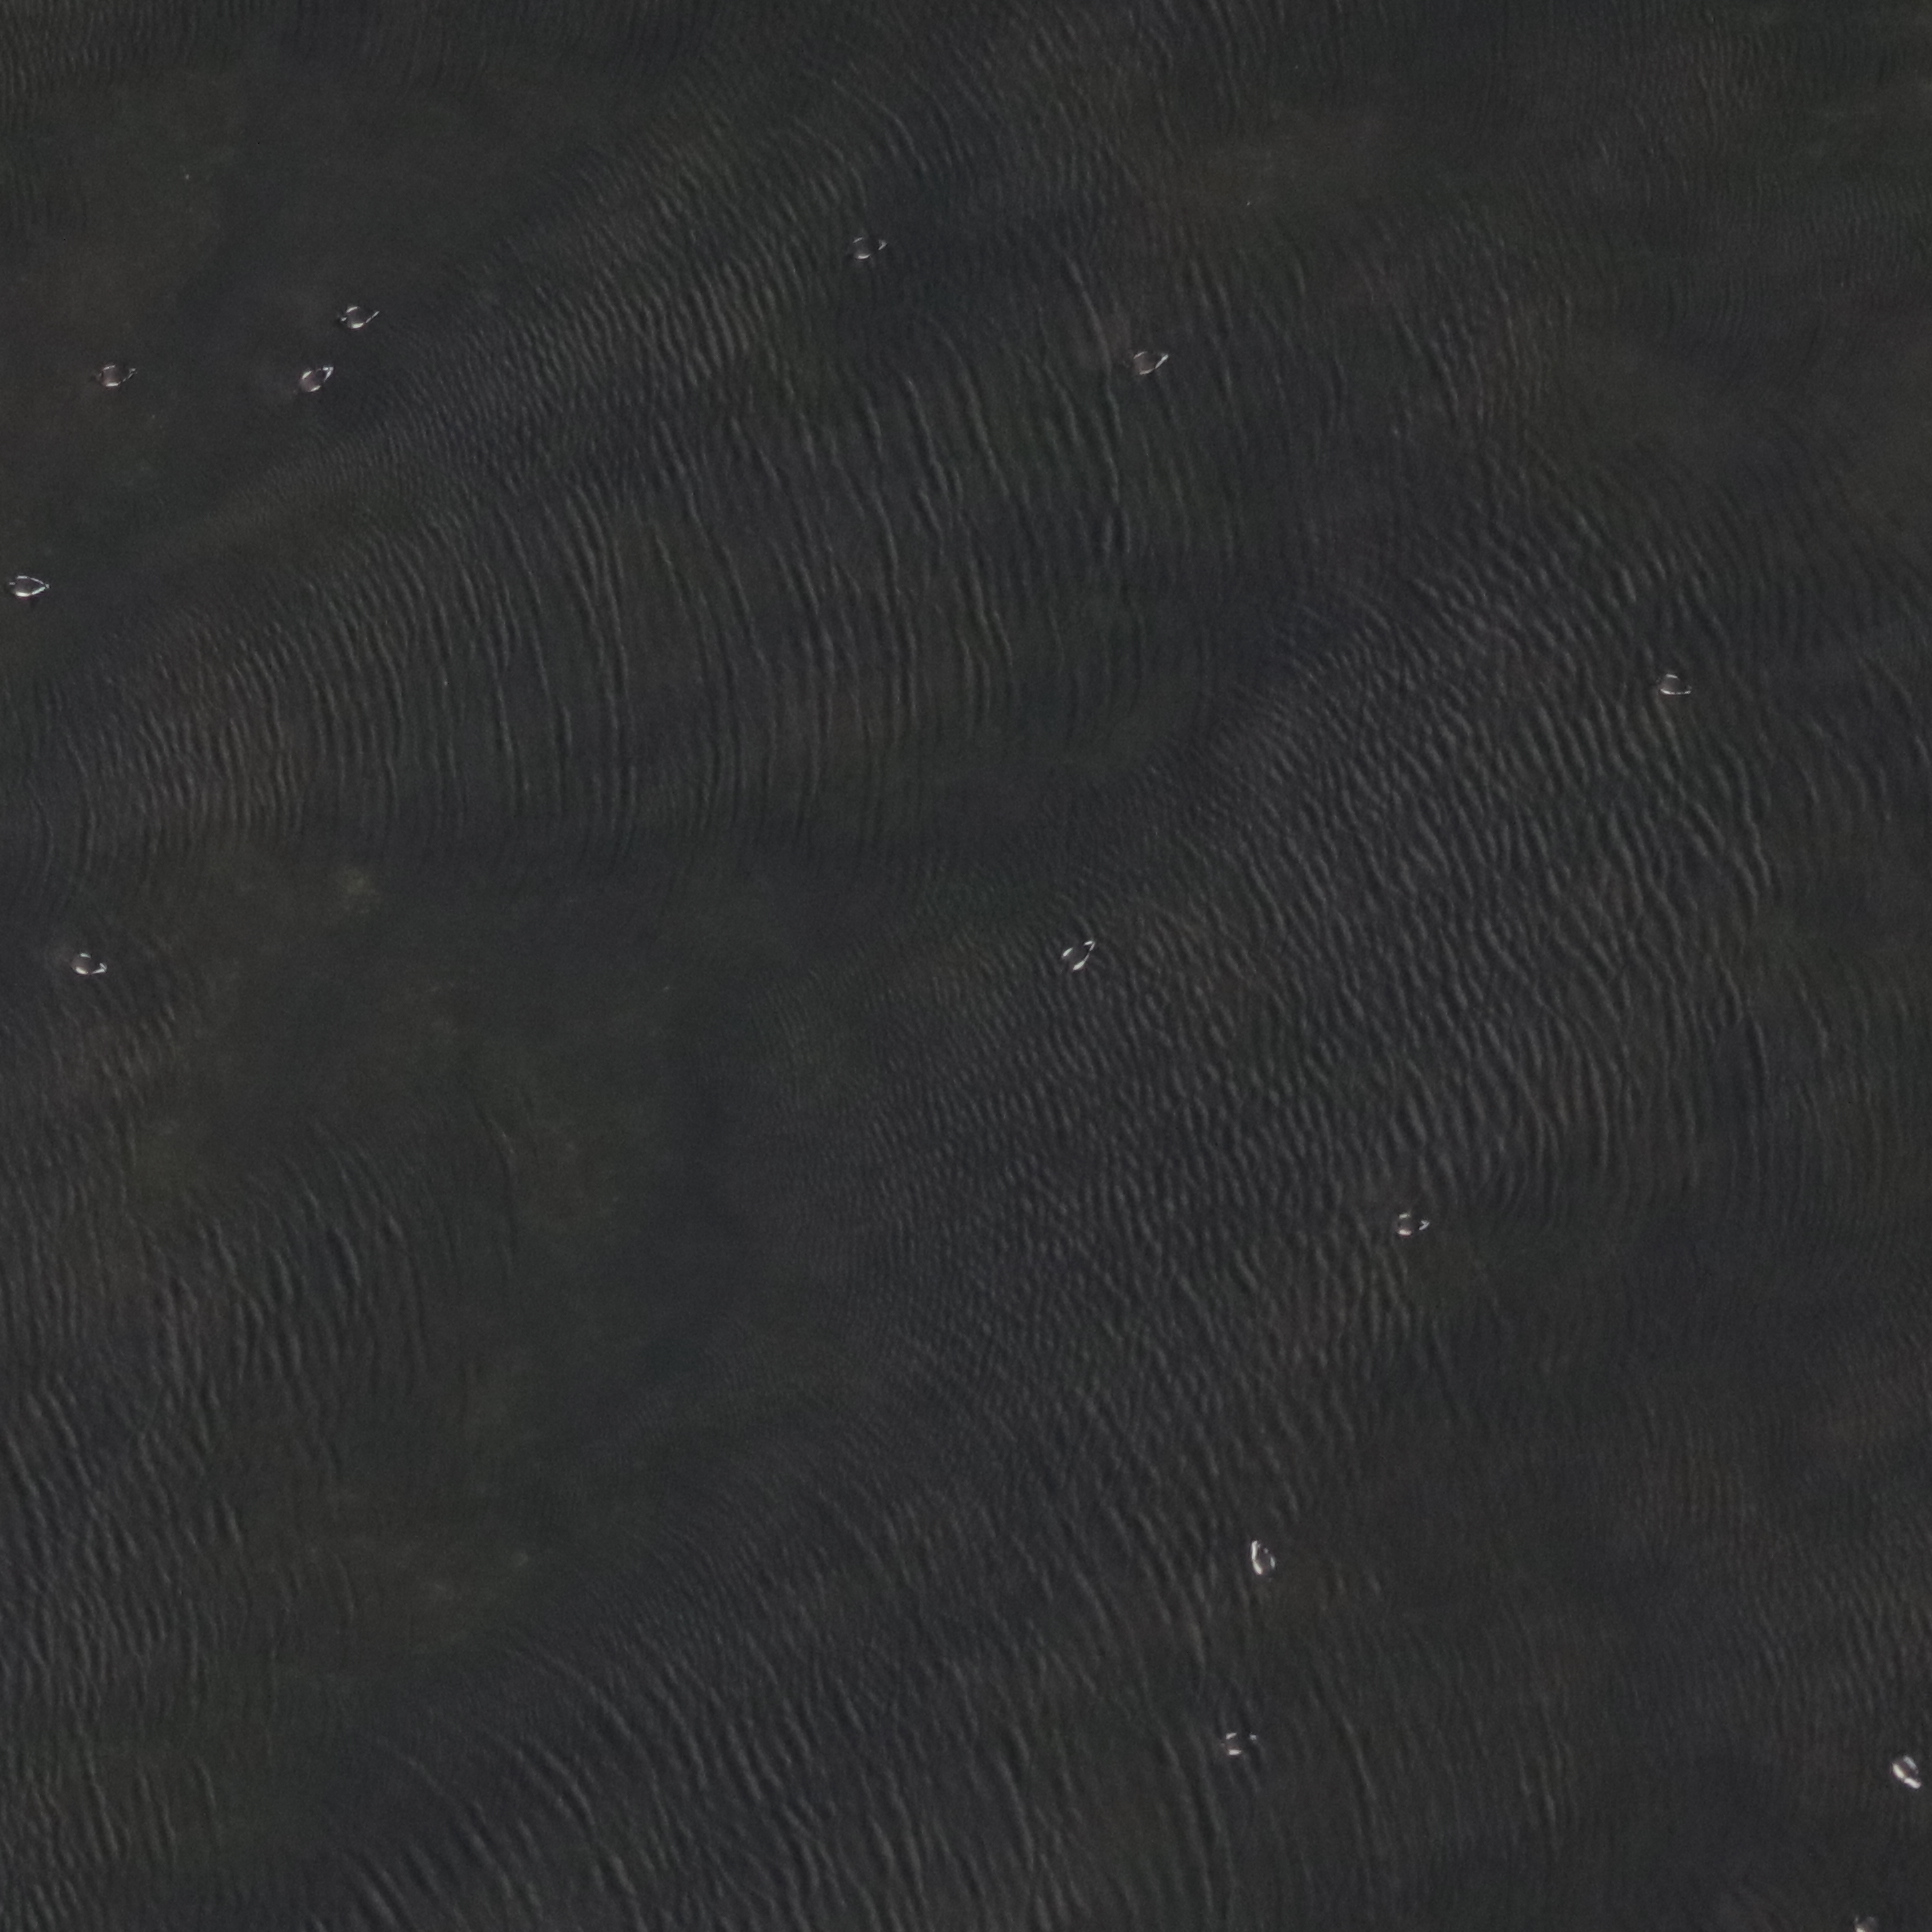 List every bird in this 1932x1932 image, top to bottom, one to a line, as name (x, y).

brant (865, 248)
brant (358, 318)
brant (1148, 364)
brant (114, 376)
brant (315, 380)
brant (24, 585)
brant (1671, 685)
brant (1078, 956)
brant (87, 965)
brant (1409, 1223)
brant (1262, 1561)
brant (1239, 1741)
brant (1907, 1769)
brant (1872, 1929)